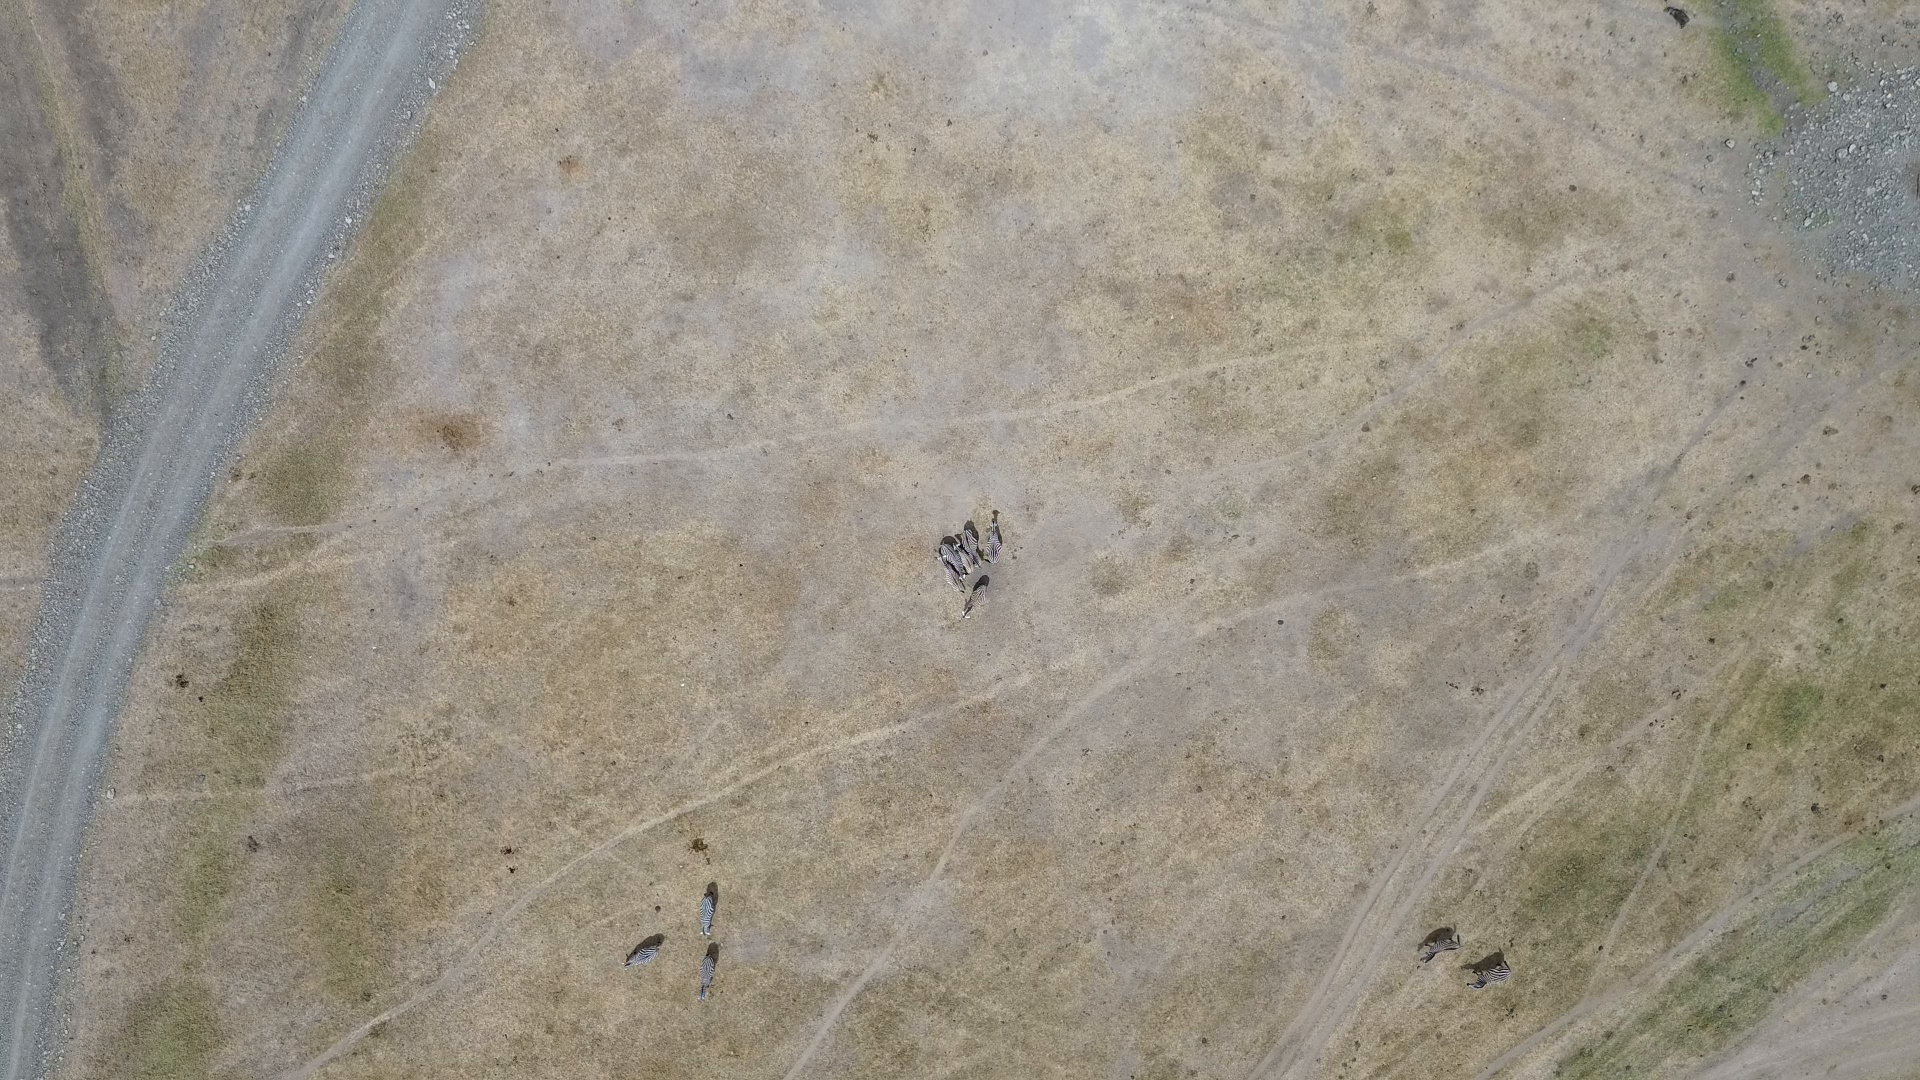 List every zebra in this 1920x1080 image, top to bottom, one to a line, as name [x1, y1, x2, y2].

zebra [987, 520, 1001, 563]
zebra [961, 529, 982, 569]
zebra [952, 542, 974, 574]
zebra [940, 544, 966, 582]
zebra [936, 555, 962, 592]
zebra [961, 584, 986, 619]
zebra [698, 895, 715, 936]
zebra [1420, 939, 1462, 965]
zebra [623, 946, 660, 969]
zebra [696, 956, 716, 1002]
zebra [1470, 965, 1511, 991]